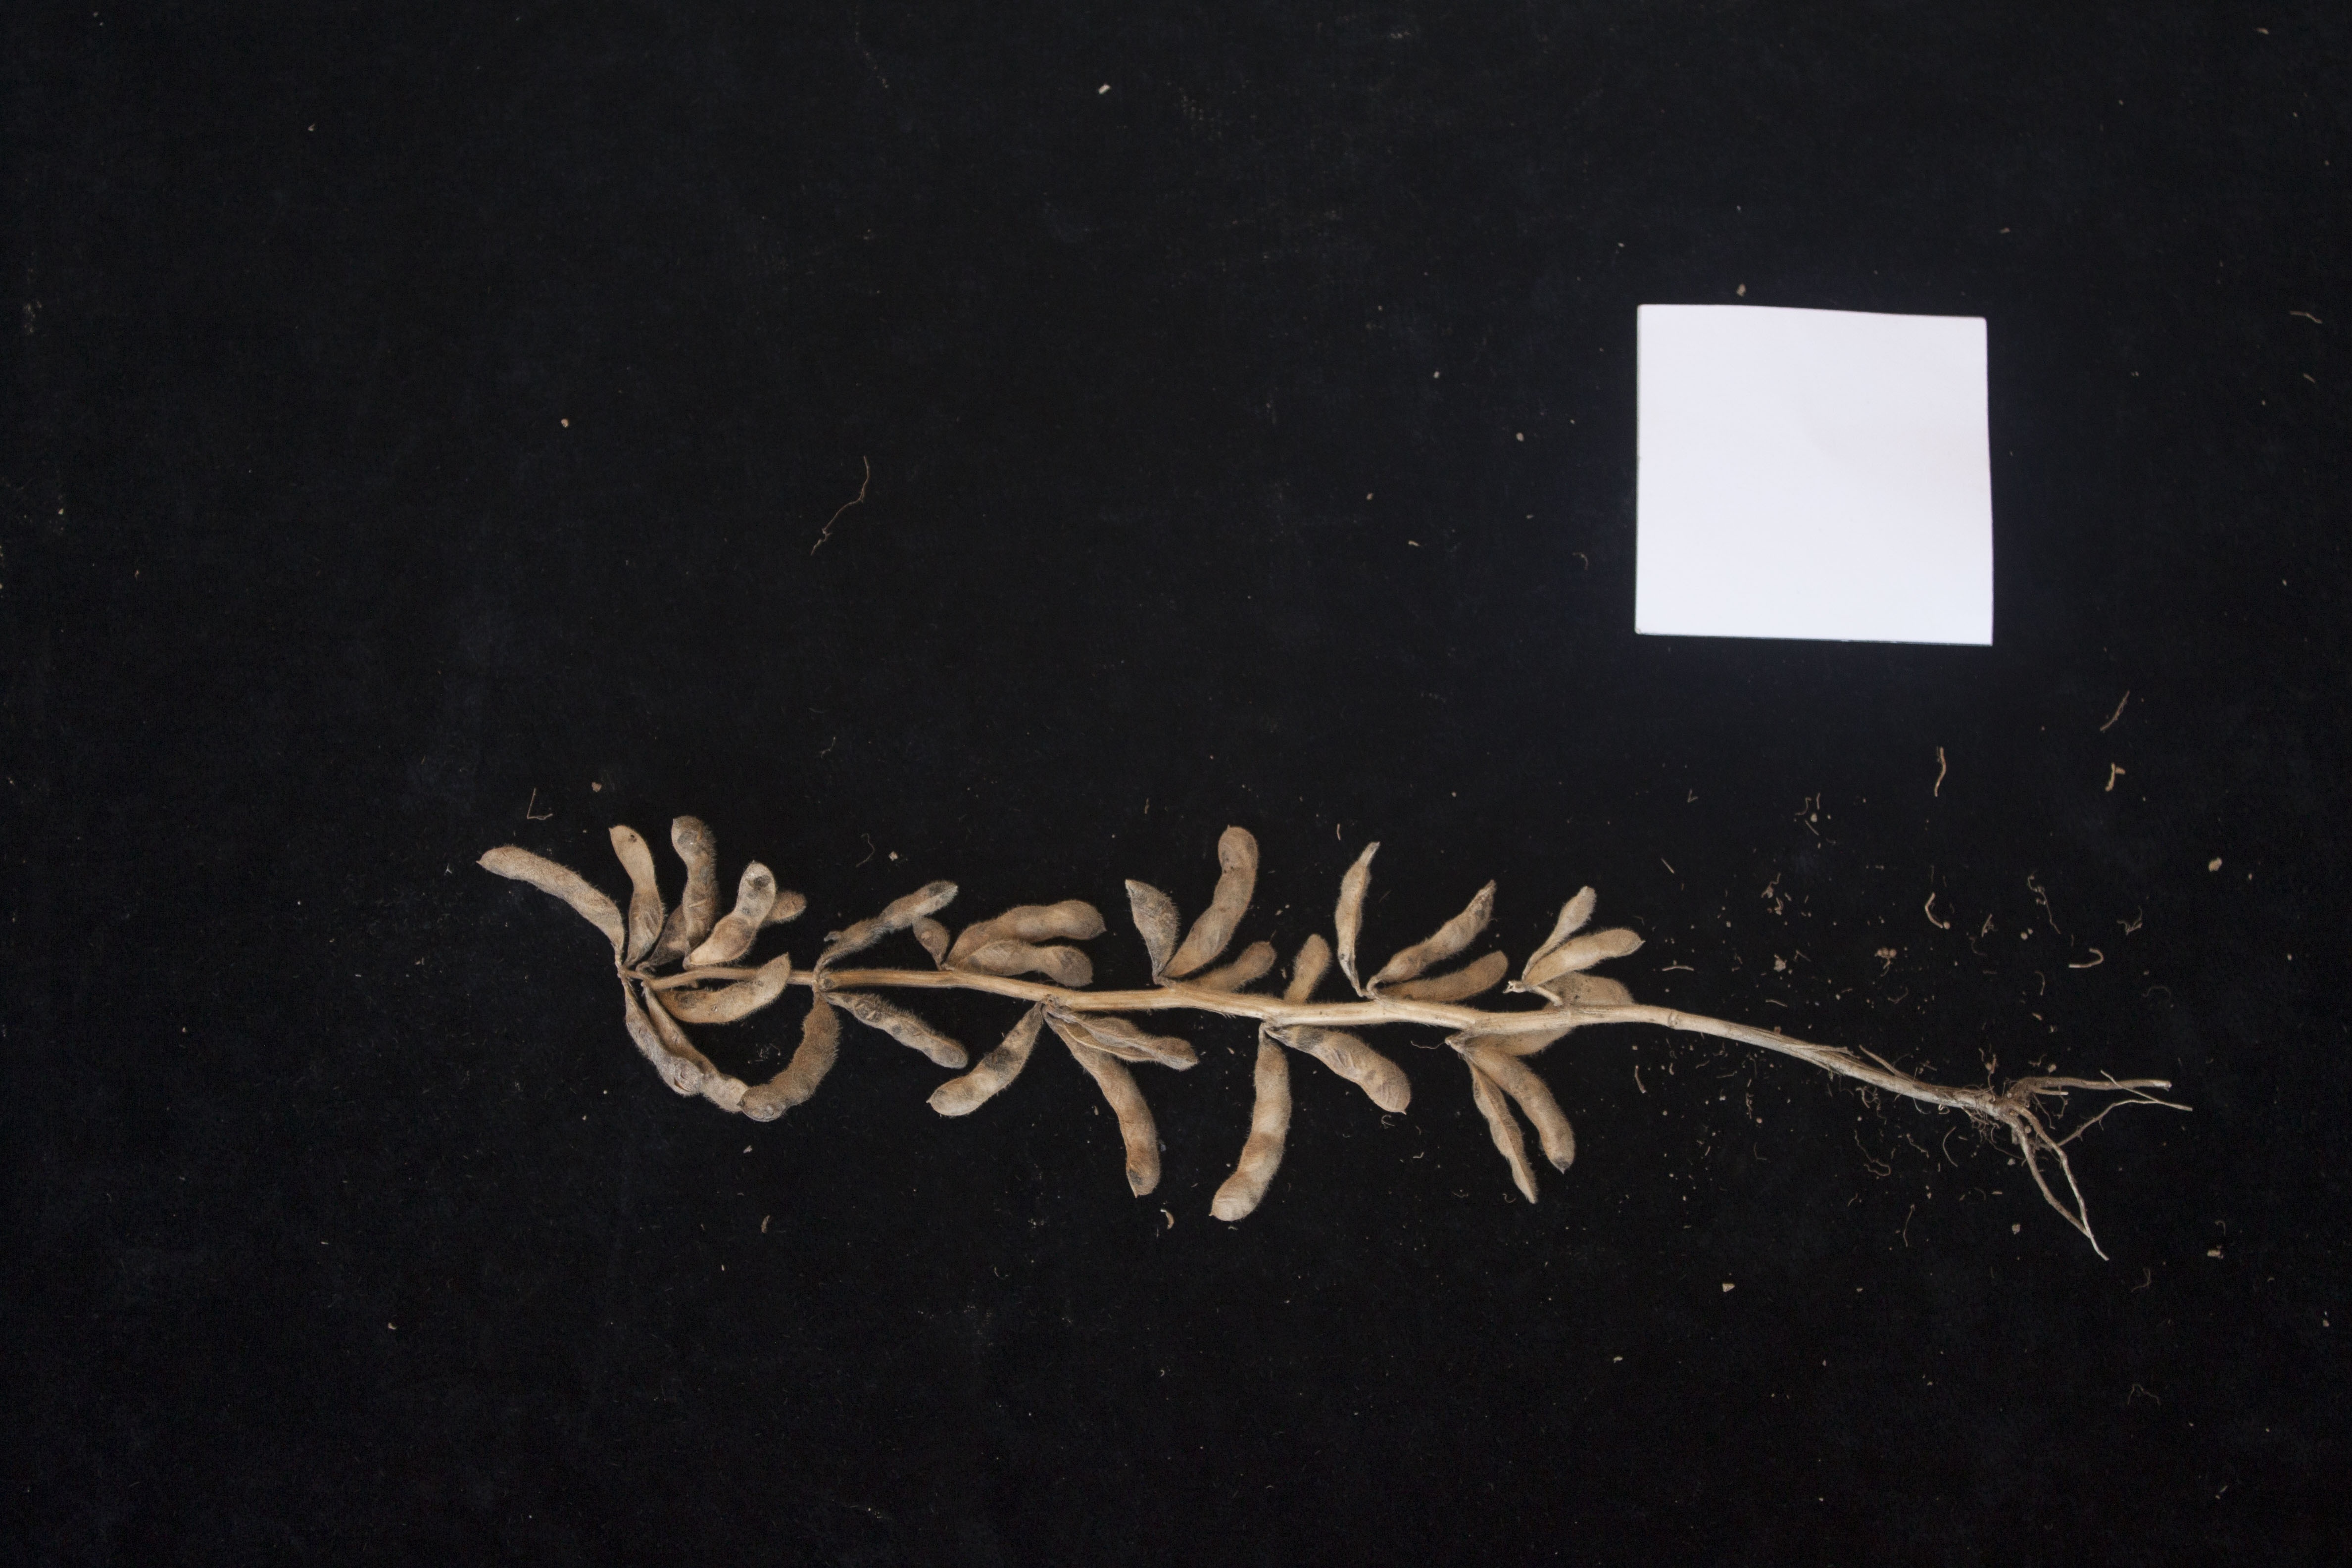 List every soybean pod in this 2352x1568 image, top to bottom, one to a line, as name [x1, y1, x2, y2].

soybean pod [640, 817, 719, 965]
soybean pod [609, 826, 664, 968]
soybean pod [1161, 827, 1258, 979]
soybean pod [1334, 844, 1380, 993]
soybean pod [480, 847, 624, 963]
soybean pod [683, 863, 776, 970]
soybean pod [1124, 880, 1177, 984]
soybean pod [1371, 881, 1493, 990]
soybean pod [812, 882, 960, 978]
soybean pod [1521, 889, 1594, 977]
soybean pod [949, 899, 1107, 957]
soybean pod [912, 921, 949, 965]
soybean pod [1515, 927, 1642, 990]
soybean pod [1286, 935, 1329, 1004]
soybean pod [947, 939, 1092, 985]
soybean pod [1172, 942, 1276, 995]
soybean pod [1375, 951, 1506, 1003]
soybean pod [658, 956, 791, 1024]
soybean pod [1535, 976, 1633, 1009]
soybean pod [624, 987, 704, 1098]
soybean pod [642, 988, 748, 1109]
soybean pod [819, 993, 967, 1067]
soybean pod [745, 1005, 838, 1118]
soybean pod [927, 1007, 1043, 1118]
soybean pod [1082, 1020, 1199, 1071]
soybean pod [1047, 1023, 1162, 1196]
soybean pod [1267, 1027, 1409, 1113]
soybean pod [1477, 1029, 1569, 1053]
soybean pod [1211, 1033, 1291, 1220]
soybean pod [1453, 1046, 1574, 1169]
soybean pod [1467, 1065, 1535, 1203]